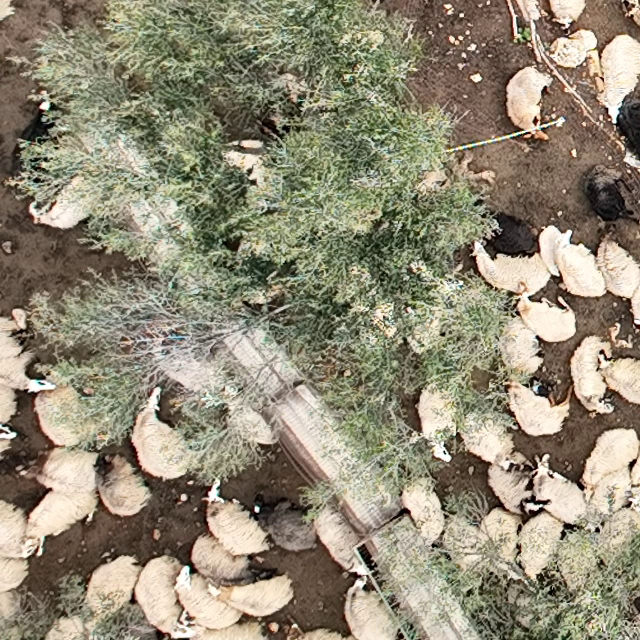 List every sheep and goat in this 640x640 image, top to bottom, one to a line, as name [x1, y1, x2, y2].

sheep [543, 0, 591, 32]
sheep [621, 0, 639, 54]
sheep [600, 34, 639, 125]
sheep [505, 67, 551, 142]
sheep [9, 84, 53, 177]
sheep [616, 98, 639, 168]
sheep [220, 140, 275, 186]
sheep [584, 163, 639, 226]
sheep [412, 166, 452, 195]
sheep [27, 176, 106, 230]
sheep [471, 202, 541, 255]
sheep [597, 225, 639, 299]
sheep [540, 227, 560, 277]
sheep [556, 229, 607, 297]
sheep [470, 241, 549, 295]
sheep [631, 260, 639, 326]
sheep [406, 280, 463, 354]
sheep [516, 281, 575, 343]
sheep [496, 312, 545, 377]
sheep [1, 317, 54, 389]
sheep [569, 336, 614, 415]
sheep [151, 345, 227, 397]
sheep [595, 350, 639, 405]
sheep [33, 363, 105, 446]
sheep [506, 379, 571, 438]
sheep [418, 381, 459, 465]
sheep [0, 384, 20, 438]
sheep [225, 386, 276, 445]
sheep [130, 388, 193, 478]
sheep [460, 409, 526, 471]
sheep [581, 425, 639, 502]
sheep [630, 435, 639, 511]
sheep [5, 448, 102, 489]
sheep [489, 450, 552, 511]
sheep [93, 452, 151, 519]
sheep [535, 455, 588, 524]
sheep [583, 466, 629, 531]
sheep [202, 478, 273, 555]
sheep [398, 478, 444, 546]
sheep [20, 489, 97, 558]
sheep [254, 493, 318, 551]
sheep [1, 499, 25, 558]
sheep [312, 503, 375, 574]
sheep [480, 508, 521, 560]
sheep [523, 512, 563, 582]
sheep [441, 514, 518, 580]
sheep [602, 514, 639, 544]
sheep [190, 533, 279, 579]
sheep [556, 534, 599, 589]
sheep [75, 554, 142, 630]
sheep [134, 555, 198, 639]
sheep [0, 558, 29, 591]
sheep [174, 565, 243, 628]
sheep [208, 573, 294, 618]
sheep [343, 576, 400, 639]
sheep [0, 589, 25, 639]
sheep [42, 615, 85, 639]
sheep [190, 623, 268, 639]
sheep [289, 627, 344, 639]